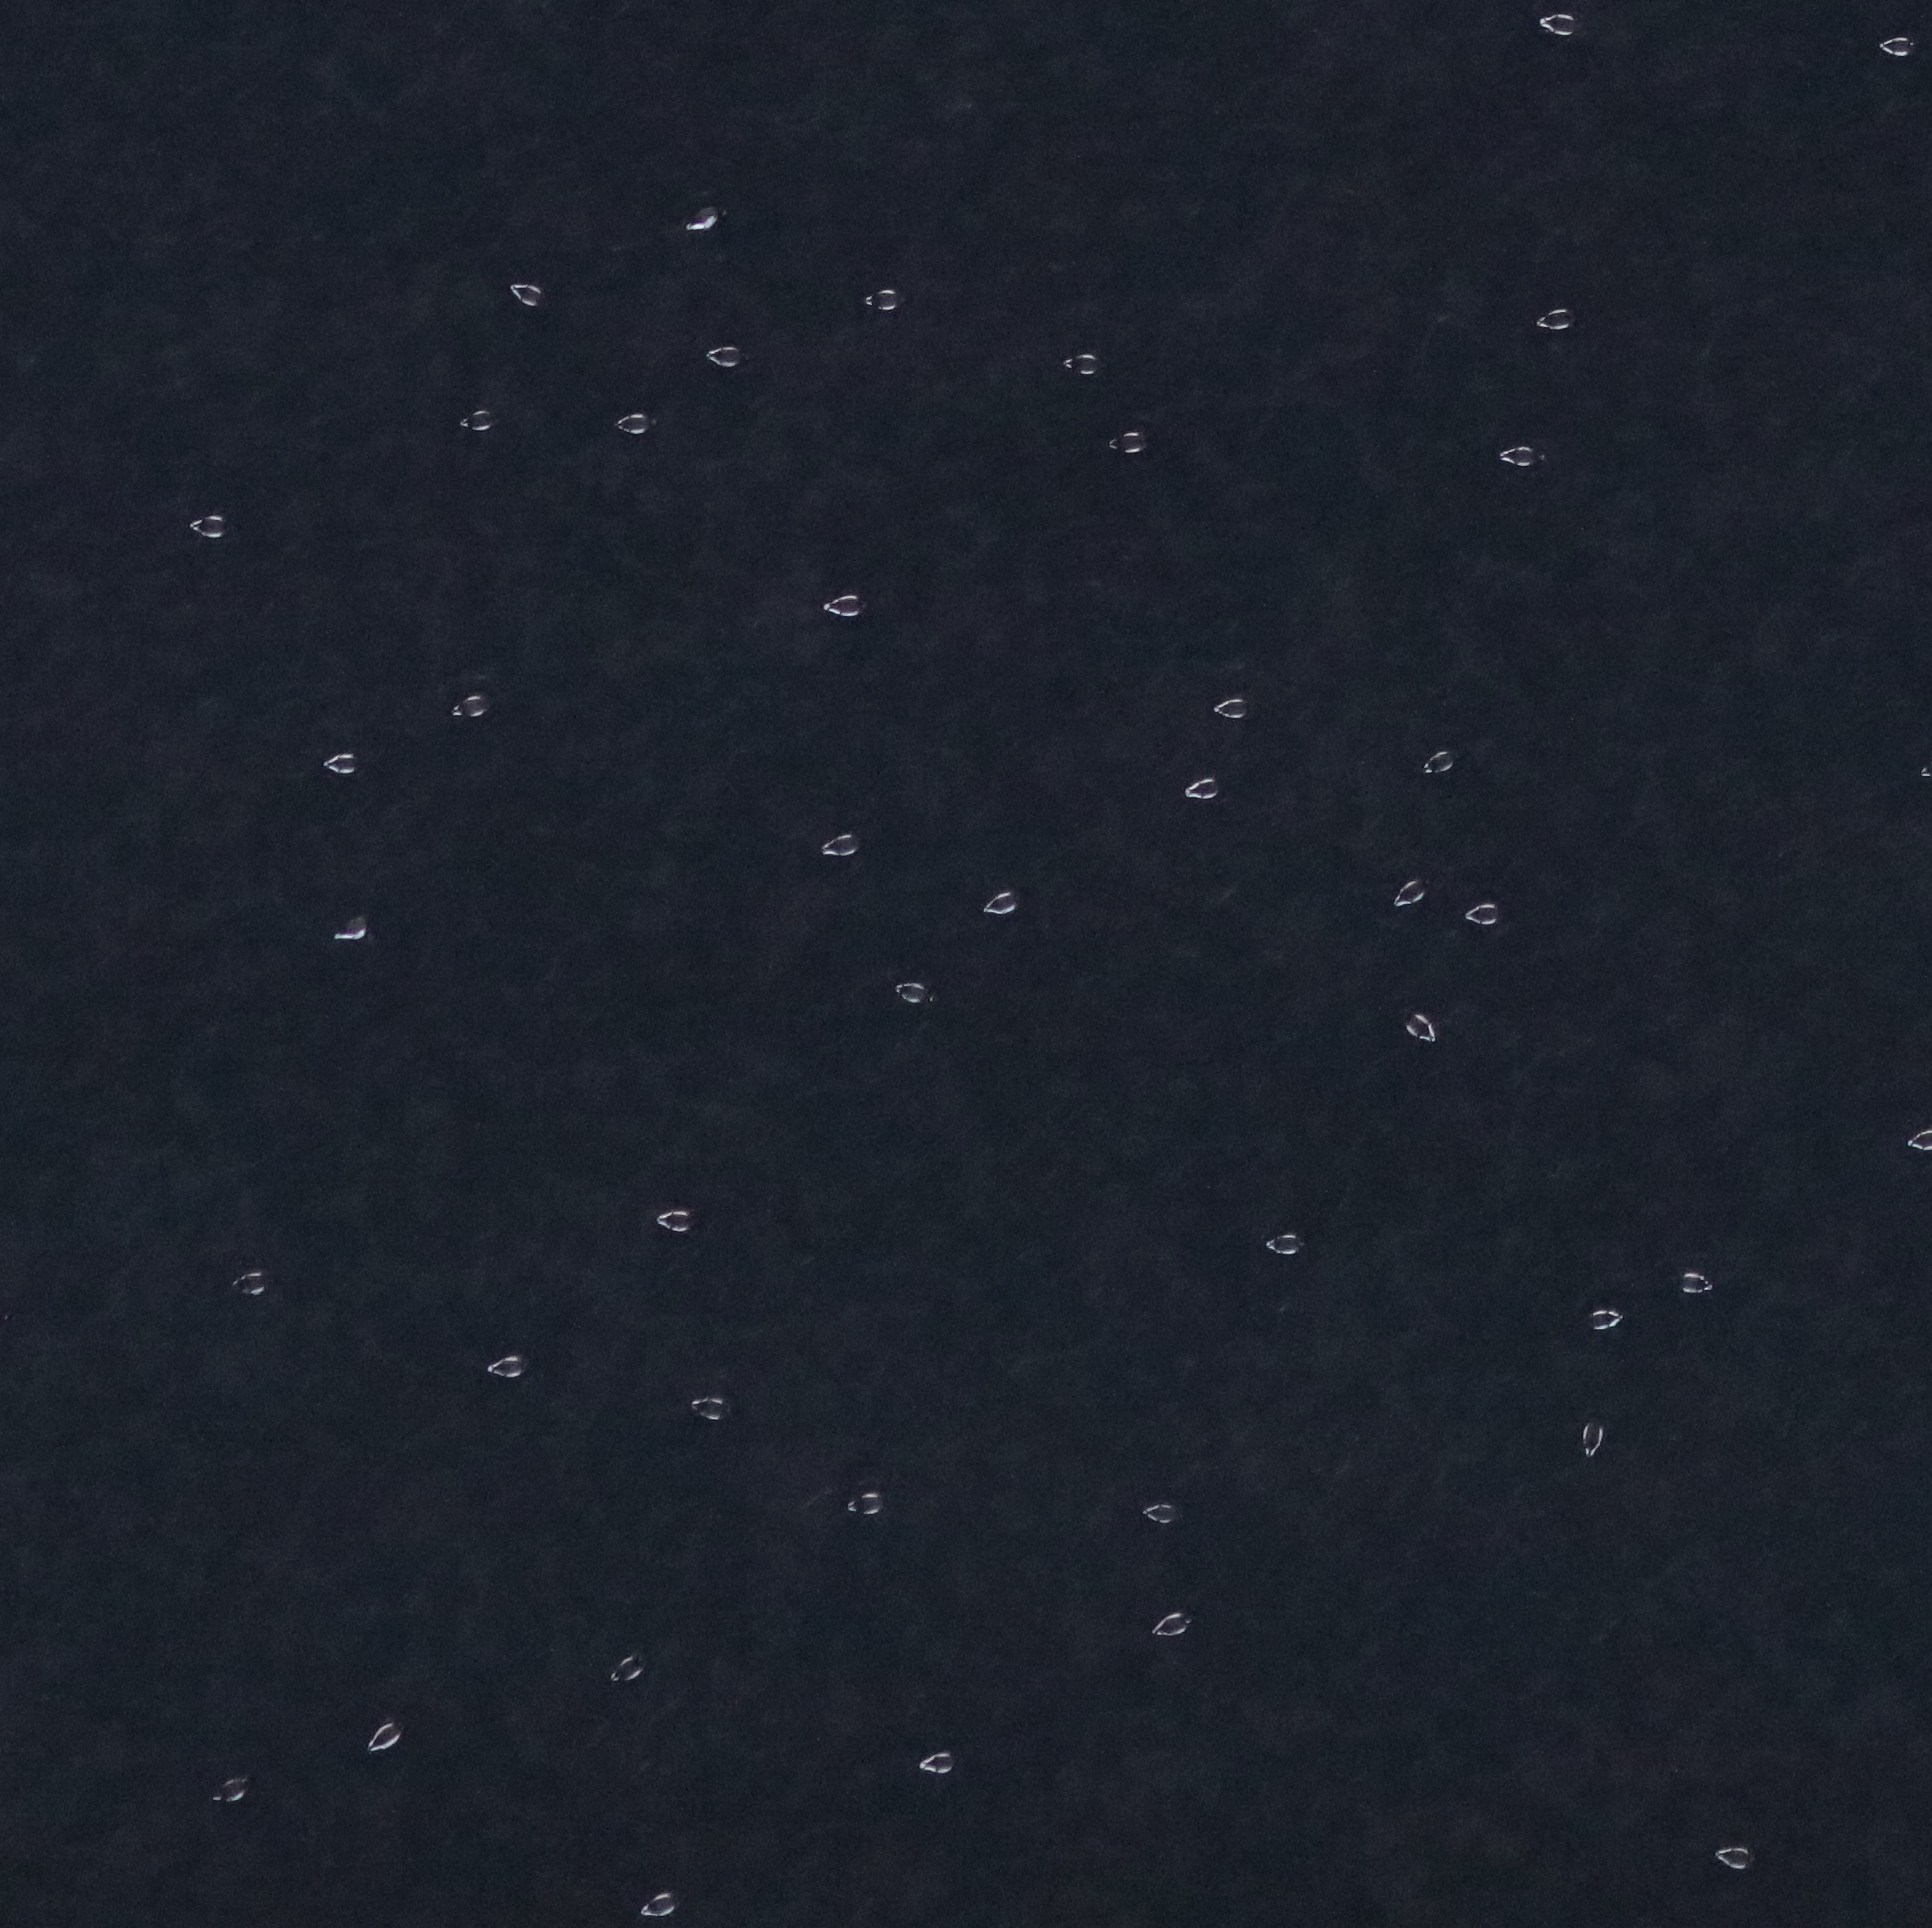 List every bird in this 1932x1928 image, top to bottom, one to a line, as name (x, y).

brant (1562, 25)
brant (1898, 44)
brant (704, 218)
brant (528, 294)
brant (884, 299)
brant (1558, 319)
brant (726, 356)
brant (1084, 363)
brant (478, 420)
brant (636, 423)
brant (1130, 441)
brant (1522, 455)
brant (211, 526)
brant (846, 605)
brant (472, 706)
brant (1232, 708)
brant (1441, 760)
brant (343, 763)
brant (1204, 788)
brant (843, 845)
brant (1411, 892)
brant (1004, 902)
brant (1485, 913)
brant (356, 930)
brant (914, 991)
brant (1417, 1025)
brant (1926, 1138)
brant (677, 1219)
brant (1287, 1243)
brant (251, 1282)
brant (1692, 1282)
brant (1602, 1319)
brant (508, 1366)
brant (711, 1409)
brant (1592, 1436)
brant (867, 1503)
brant (1164, 1513)
brant (1172, 1623)
brant (627, 1669)
brant (385, 1735)
brant (939, 1763)
brant (229, 1790)
brant (1738, 1857)
brant (660, 1904)